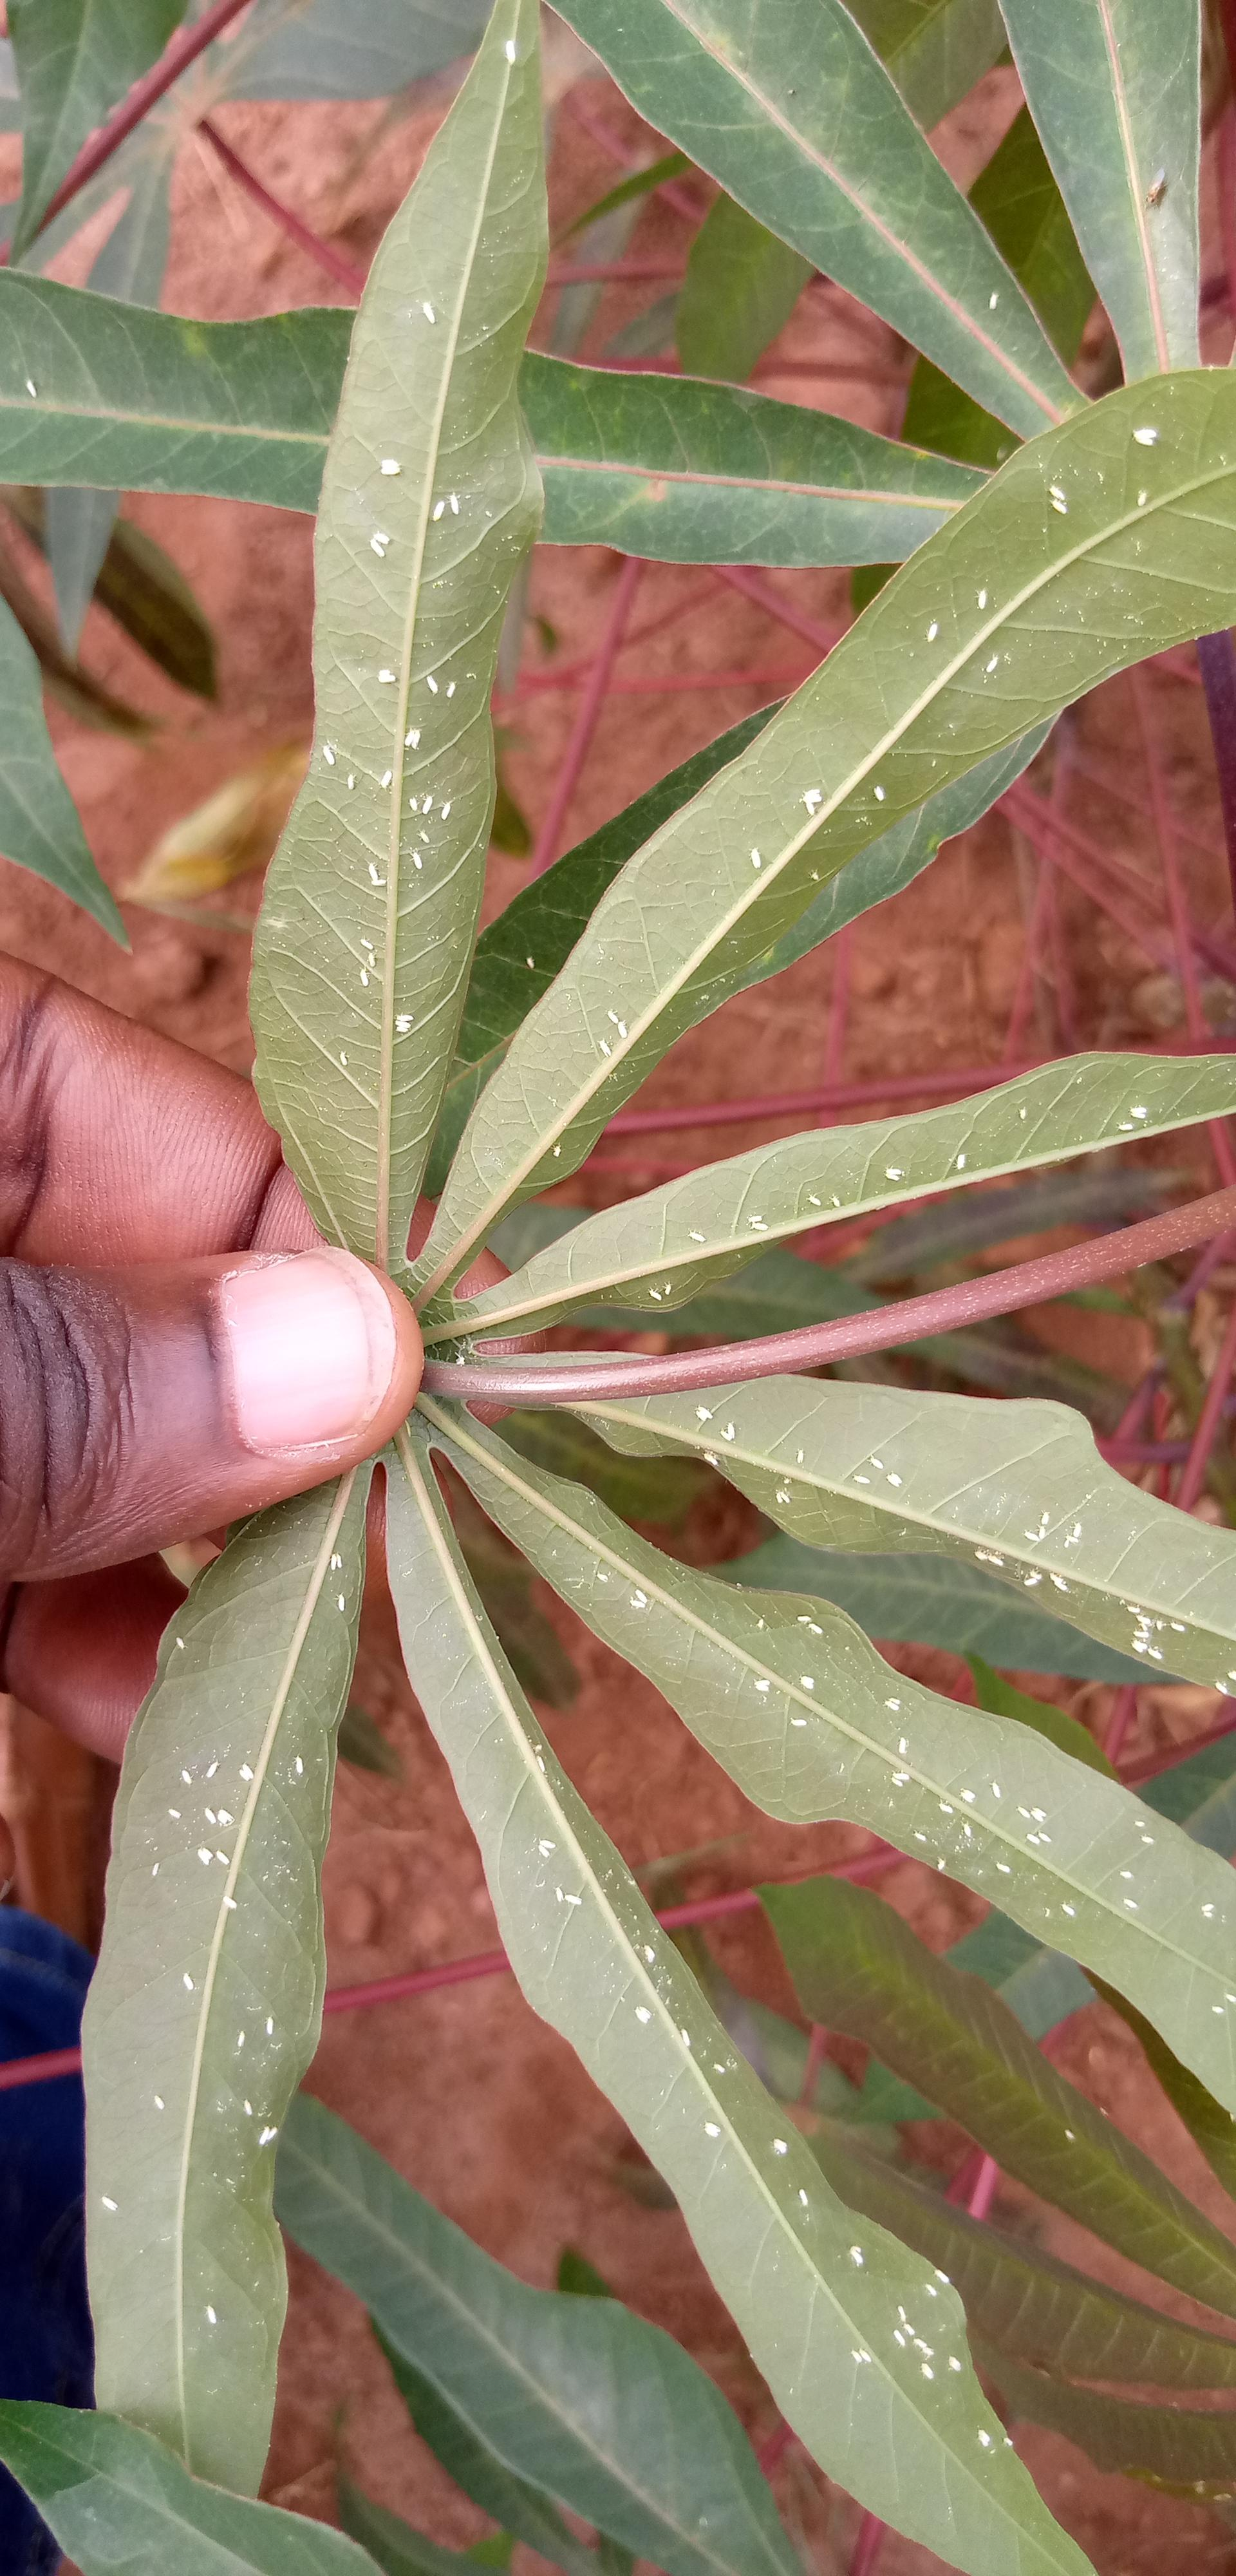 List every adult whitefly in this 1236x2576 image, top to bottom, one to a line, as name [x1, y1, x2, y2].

whitefly [413, 296, 442, 322]
whitefly [1132, 416, 1159, 458]
whitefly [365, 451, 407, 486]
whitefly [1042, 477, 1080, 528]
whitefly [1042, 477, 1072, 525]
whitefly [432, 482, 464, 522]
whitefly [1129, 482, 1159, 514]
whitefly [428, 489, 467, 536]
whitefly [358, 520, 393, 560]
whitefly [366, 522, 400, 569]
whitefly [975, 585, 997, 627]
whitefly [922, 618, 951, 654]
whitefly [985, 649, 1013, 683]
whitefly [373, 662, 406, 692]
whitefly [418, 667, 446, 704]
whitefly [445, 675, 464, 706]
whitefly [400, 719, 426, 756]
whitefly [397, 724, 425, 756]
whitefly [314, 741, 340, 770]
whitefly [370, 764, 397, 794]
whitefly [342, 770, 362, 795]
whitefly [793, 774, 836, 822]
whitefly [863, 780, 892, 813]
whitefly [794, 781, 831, 820]
whitefly [402, 787, 442, 823]
whitefly [398, 791, 443, 824]
whitefly [435, 791, 471, 836]
whitefly [417, 833, 433, 855]
whitefly [745, 833, 772, 874]
whitefly [407, 840, 431, 880]
whitefly [358, 857, 396, 893]
whitefly [804, 860, 832, 887]
whitefly [353, 928, 383, 973]
whitefly [355, 949, 380, 987]
whitefly [344, 953, 377, 999]
whitefly [382, 1007, 426, 1045]
whitefly [606, 1008, 626, 1048]
whitefly [597, 1009, 631, 1052]
whitefly [597, 1039, 618, 1070]
whitefly [328, 1041, 357, 1077]
whitefly [1126, 1092, 1158, 1130]
whitefly [1007, 1099, 1031, 1134]
whitefly [1109, 1113, 1140, 1142]
whitefly [541, 1145, 569, 1177]
whitefly [950, 1151, 973, 1173]
whitefly [880, 1159, 904, 1189]
whitefly [797, 1186, 821, 1214]
whitefly [819, 1187, 847, 1214]
whitefly [743, 1200, 776, 1236]
whitefly [737, 1204, 773, 1236]
whitefly [681, 1224, 720, 1257]
whitefly [633, 1269, 679, 1312]
whitefly [642, 1270, 679, 1313]
whitefly [697, 1399, 726, 1428]
whitefly [719, 1423, 753, 1448]
whitefly [793, 1436, 823, 1474]
whitefly [698, 1444, 731, 1480]
whitefly [860, 1446, 888, 1473]
whitefly [887, 1459, 908, 1501]
whitefly [847, 1467, 880, 1488]
whitefly [768, 1475, 799, 1509]
whitefly [1014, 1499, 1052, 1548]
whitefly [1020, 1502, 1049, 1547]
whitefly [1054, 1509, 1085, 1550]
whitefly [328, 1540, 357, 1578]
whitefly [973, 1540, 1006, 1580]
whitefly [1045, 1557, 1074, 1597]
whitefly [1017, 1558, 1045, 1604]
whitefly [586, 1561, 611, 1585]
whitefly [617, 1580, 655, 1615]
whitefly [628, 1580, 656, 1623]
whitefly [321, 1585, 357, 1616]
whitefly [1121, 1592, 1158, 1629]
whitefly [1150, 1599, 1185, 1635]
whitefly [787, 1600, 821, 1645]
whitefly [801, 1604, 831, 1638]
whitefly [1123, 1615, 1156, 1643]
whitefly [162, 1618, 198, 1658]
whitefly [1121, 1633, 1168, 1670]
whitefly [1204, 1656, 1235, 1701]
whitefly [799, 1666, 831, 1700]
whitefly [750, 1669, 786, 1698]
whitefly [750, 1672, 776, 1700]
whitefly [880, 1691, 908, 1715]
whitefly [782, 1714, 818, 1739]
whitefly [891, 1733, 912, 1758]
whitefly [527, 1738, 554, 1771]
whitefly [286, 1750, 314, 1789]
whitefly [203, 1752, 229, 1786]
whitefly [230, 1754, 264, 1789]
whitefly [166, 1758, 209, 1792]
whitefly [880, 1763, 919, 1797]
whitefly [881, 1768, 911, 1797]
whitefly [979, 1772, 1000, 1806]
whitefly [950, 1774, 982, 1808]
whitefly [936, 1792, 961, 1819]
whitefly [1009, 1795, 1045, 1851]
whitefly [159, 1796, 184, 1828]
whitefly [200, 1799, 243, 1835]
whitefly [1014, 1801, 1049, 1826]
whitefly [205, 1804, 240, 1834]
whitefly [1123, 1804, 1159, 1853]
whitefly [1126, 1816, 1156, 1848]
whitefly [901, 1820, 932, 1845]
whitefly [950, 1820, 989, 1841]
whitefly [537, 1826, 572, 1868]
whitefly [1016, 1826, 1054, 1857]
whitefly [533, 1834, 559, 1863]
whitefly [185, 1838, 214, 1872]
whitefly [211, 1841, 233, 1872]
whitefly [922, 1844, 957, 1875]
whitefly [984, 1857, 1011, 1884]
whitefly [148, 1858, 173, 1883]
whitefly [1114, 1859, 1141, 1887]
whitefly [214, 1883, 247, 1914]
whitefly [548, 1883, 587, 1914]
whitefly [548, 1887, 589, 1919]
whitefly [1118, 1889, 1139, 1918]
whitefly [1192, 1891, 1215, 1925]
whitefly [1058, 1893, 1091, 1925]
whitefly [626, 1931, 666, 1969]
whitefly [174, 1973, 204, 2003]
whitefly [1219, 1978, 1236, 2007]
whitefly [1196, 1991, 1221, 2030]
whitefly [631, 2001, 663, 2034]
whitefly [260, 2011, 289, 2043]
whitefly [679, 2023, 698, 2056]
whitefly [232, 2029, 257, 2055]
whitefly [709, 2052, 735, 2080]
whitefly [144, 2085, 173, 2110]
whitefly [239, 2086, 261, 2121]
whitefly [698, 2112, 726, 2152]
whitefly [699, 2116, 740, 2143]
whitefly [759, 2124, 792, 2163]
whitefly [250, 2126, 281, 2152]
whitefly [791, 2177, 810, 2211]
whitefly [89, 2191, 124, 2222]
whitefly [841, 2235, 865, 2273]
whitefly [923, 2248, 951, 2286]
whitefly [916, 2279, 937, 2300]
whitefly [879, 2293, 937, 2365]
whitefly [189, 2295, 230, 2334]
whitefly [877, 2295, 944, 2373]
whitefly [852, 2335, 887, 2376]
whitefly [842, 2341, 874, 2377]
whitefly [940, 2351, 958, 2380]
whitefly [923, 2365, 947, 2391]
whitefly [998, 2420, 1018, 2458]
whitefly [972, 2422, 998, 2464]